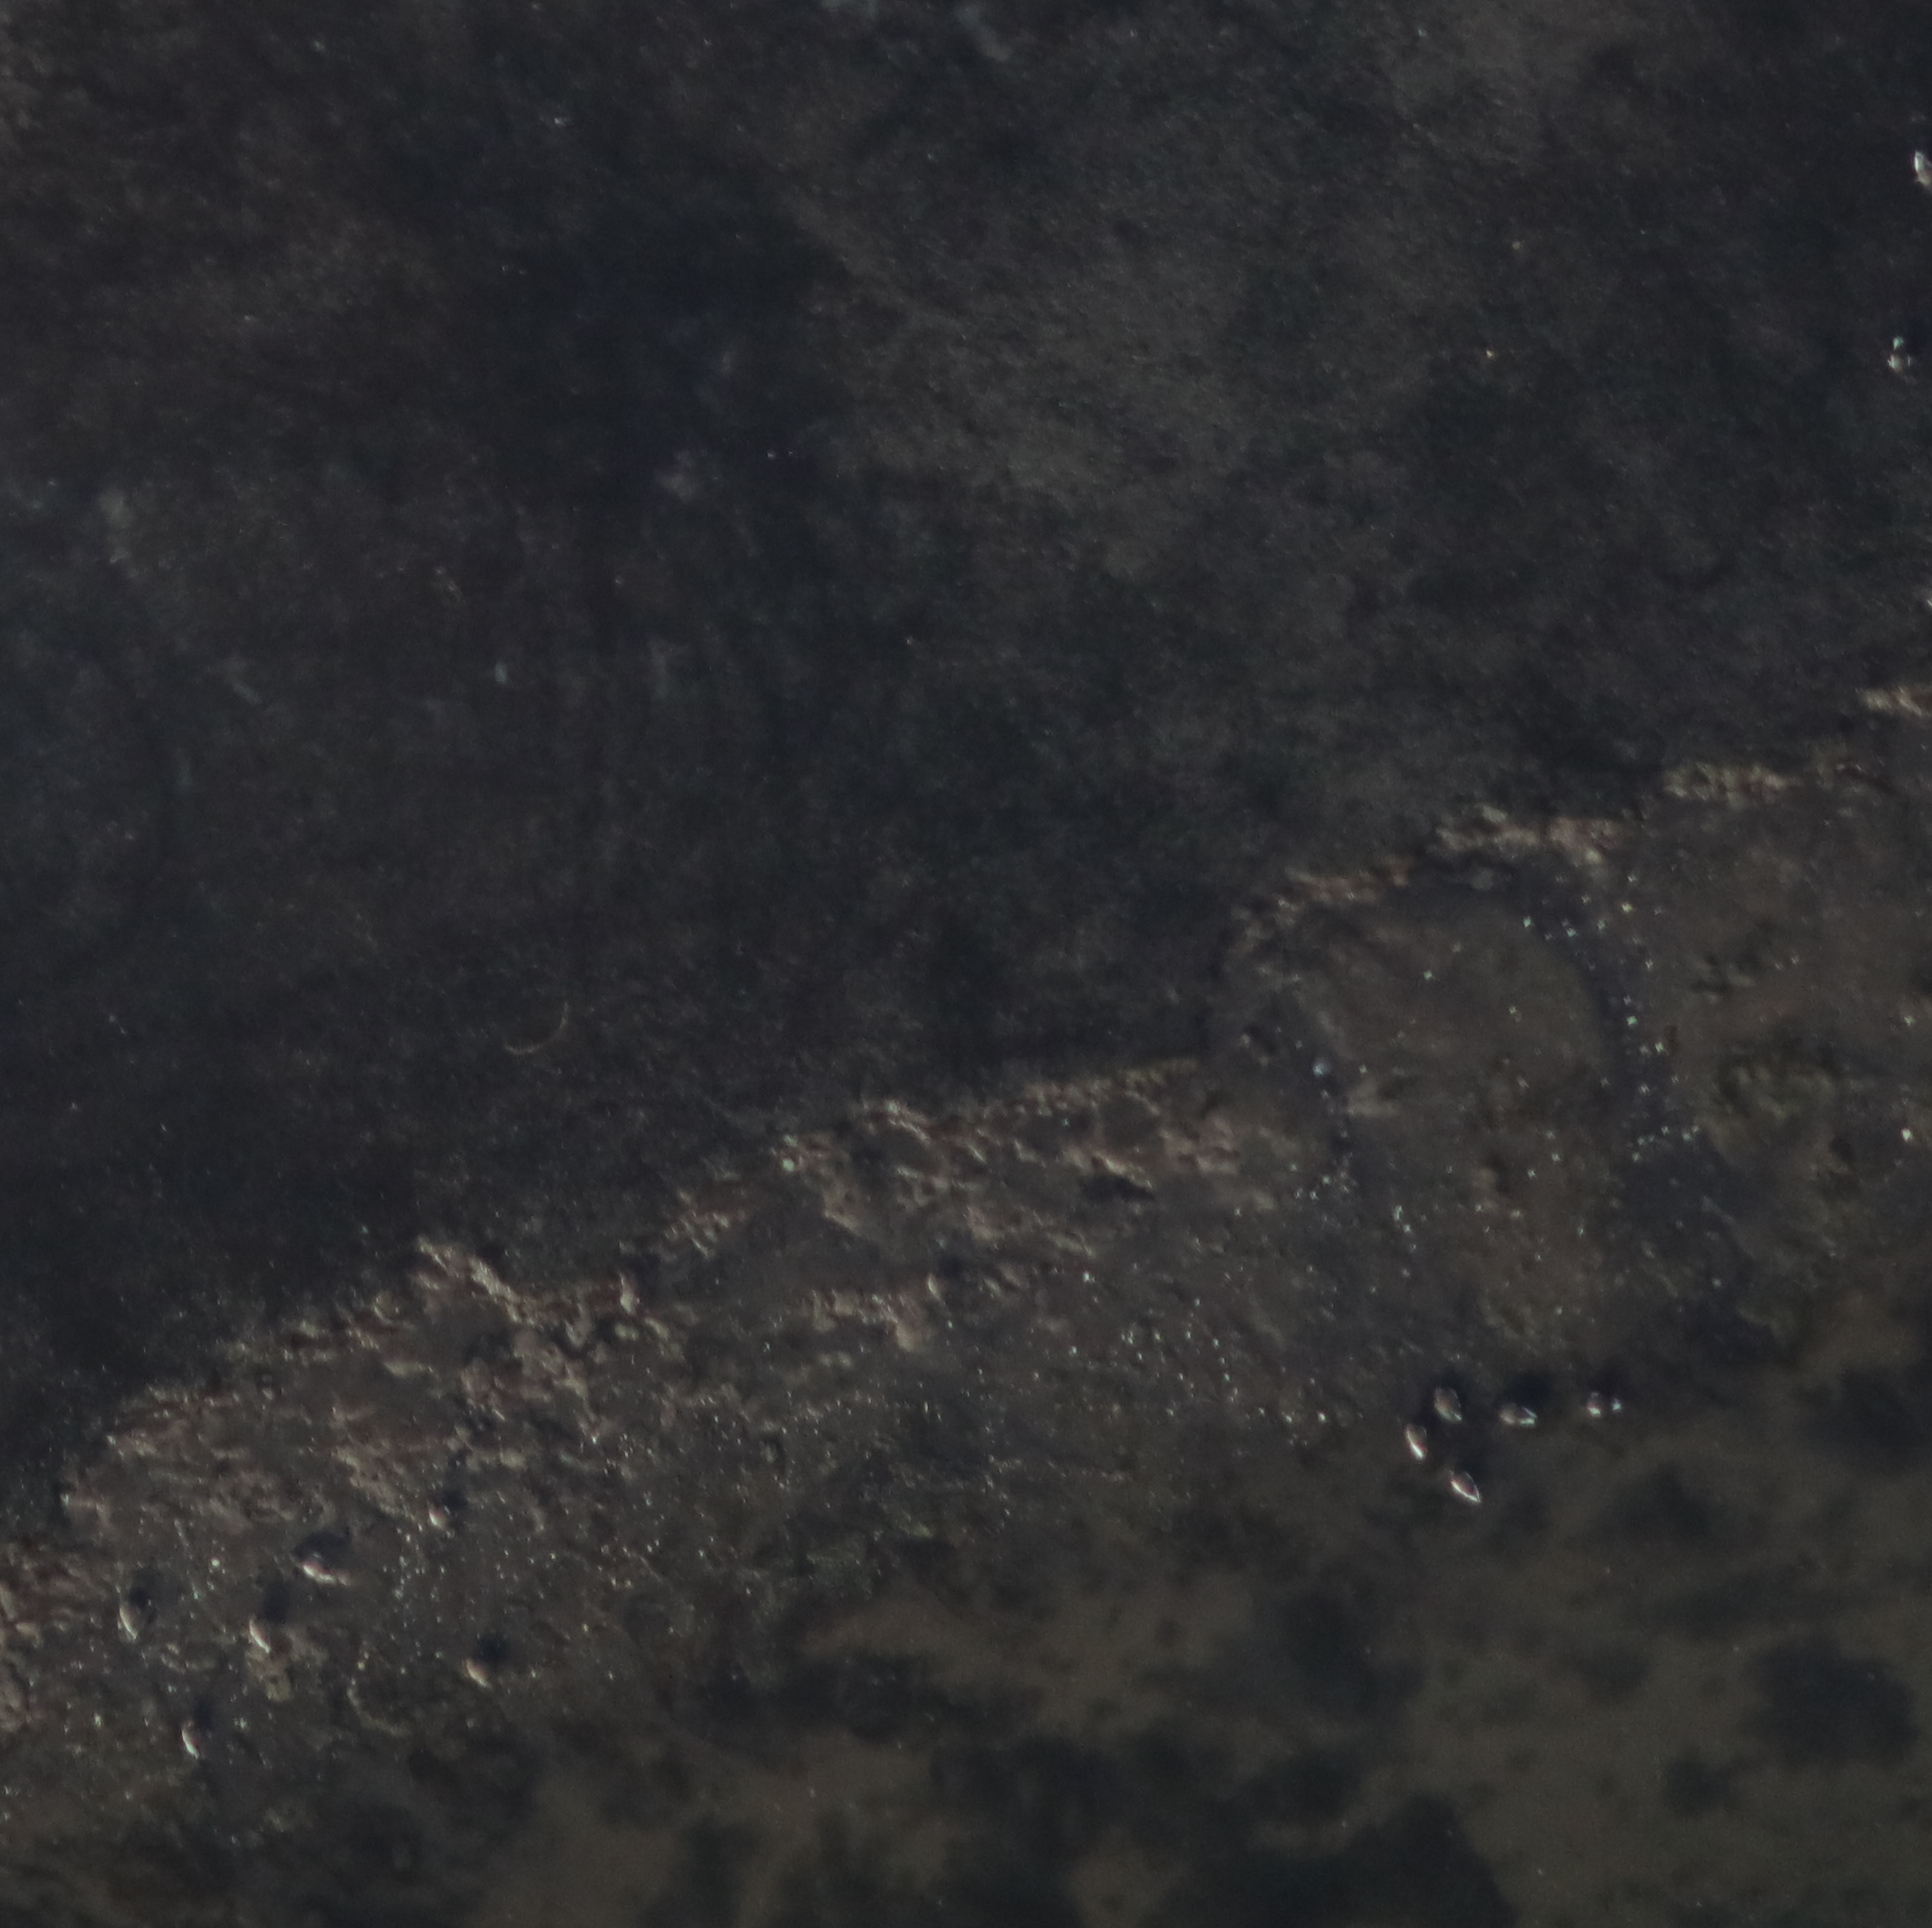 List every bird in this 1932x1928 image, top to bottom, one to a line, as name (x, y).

brant (1927, 172)
brant (1899, 360)
brant (1447, 1401)
brant (1599, 1403)
brant (1511, 1412)
brant (1416, 1437)
brant (1462, 1481)
brant (439, 1513)
brant (317, 1565)
brant (124, 1626)
brant (262, 1634)
brant (487, 1677)
brant (193, 1735)